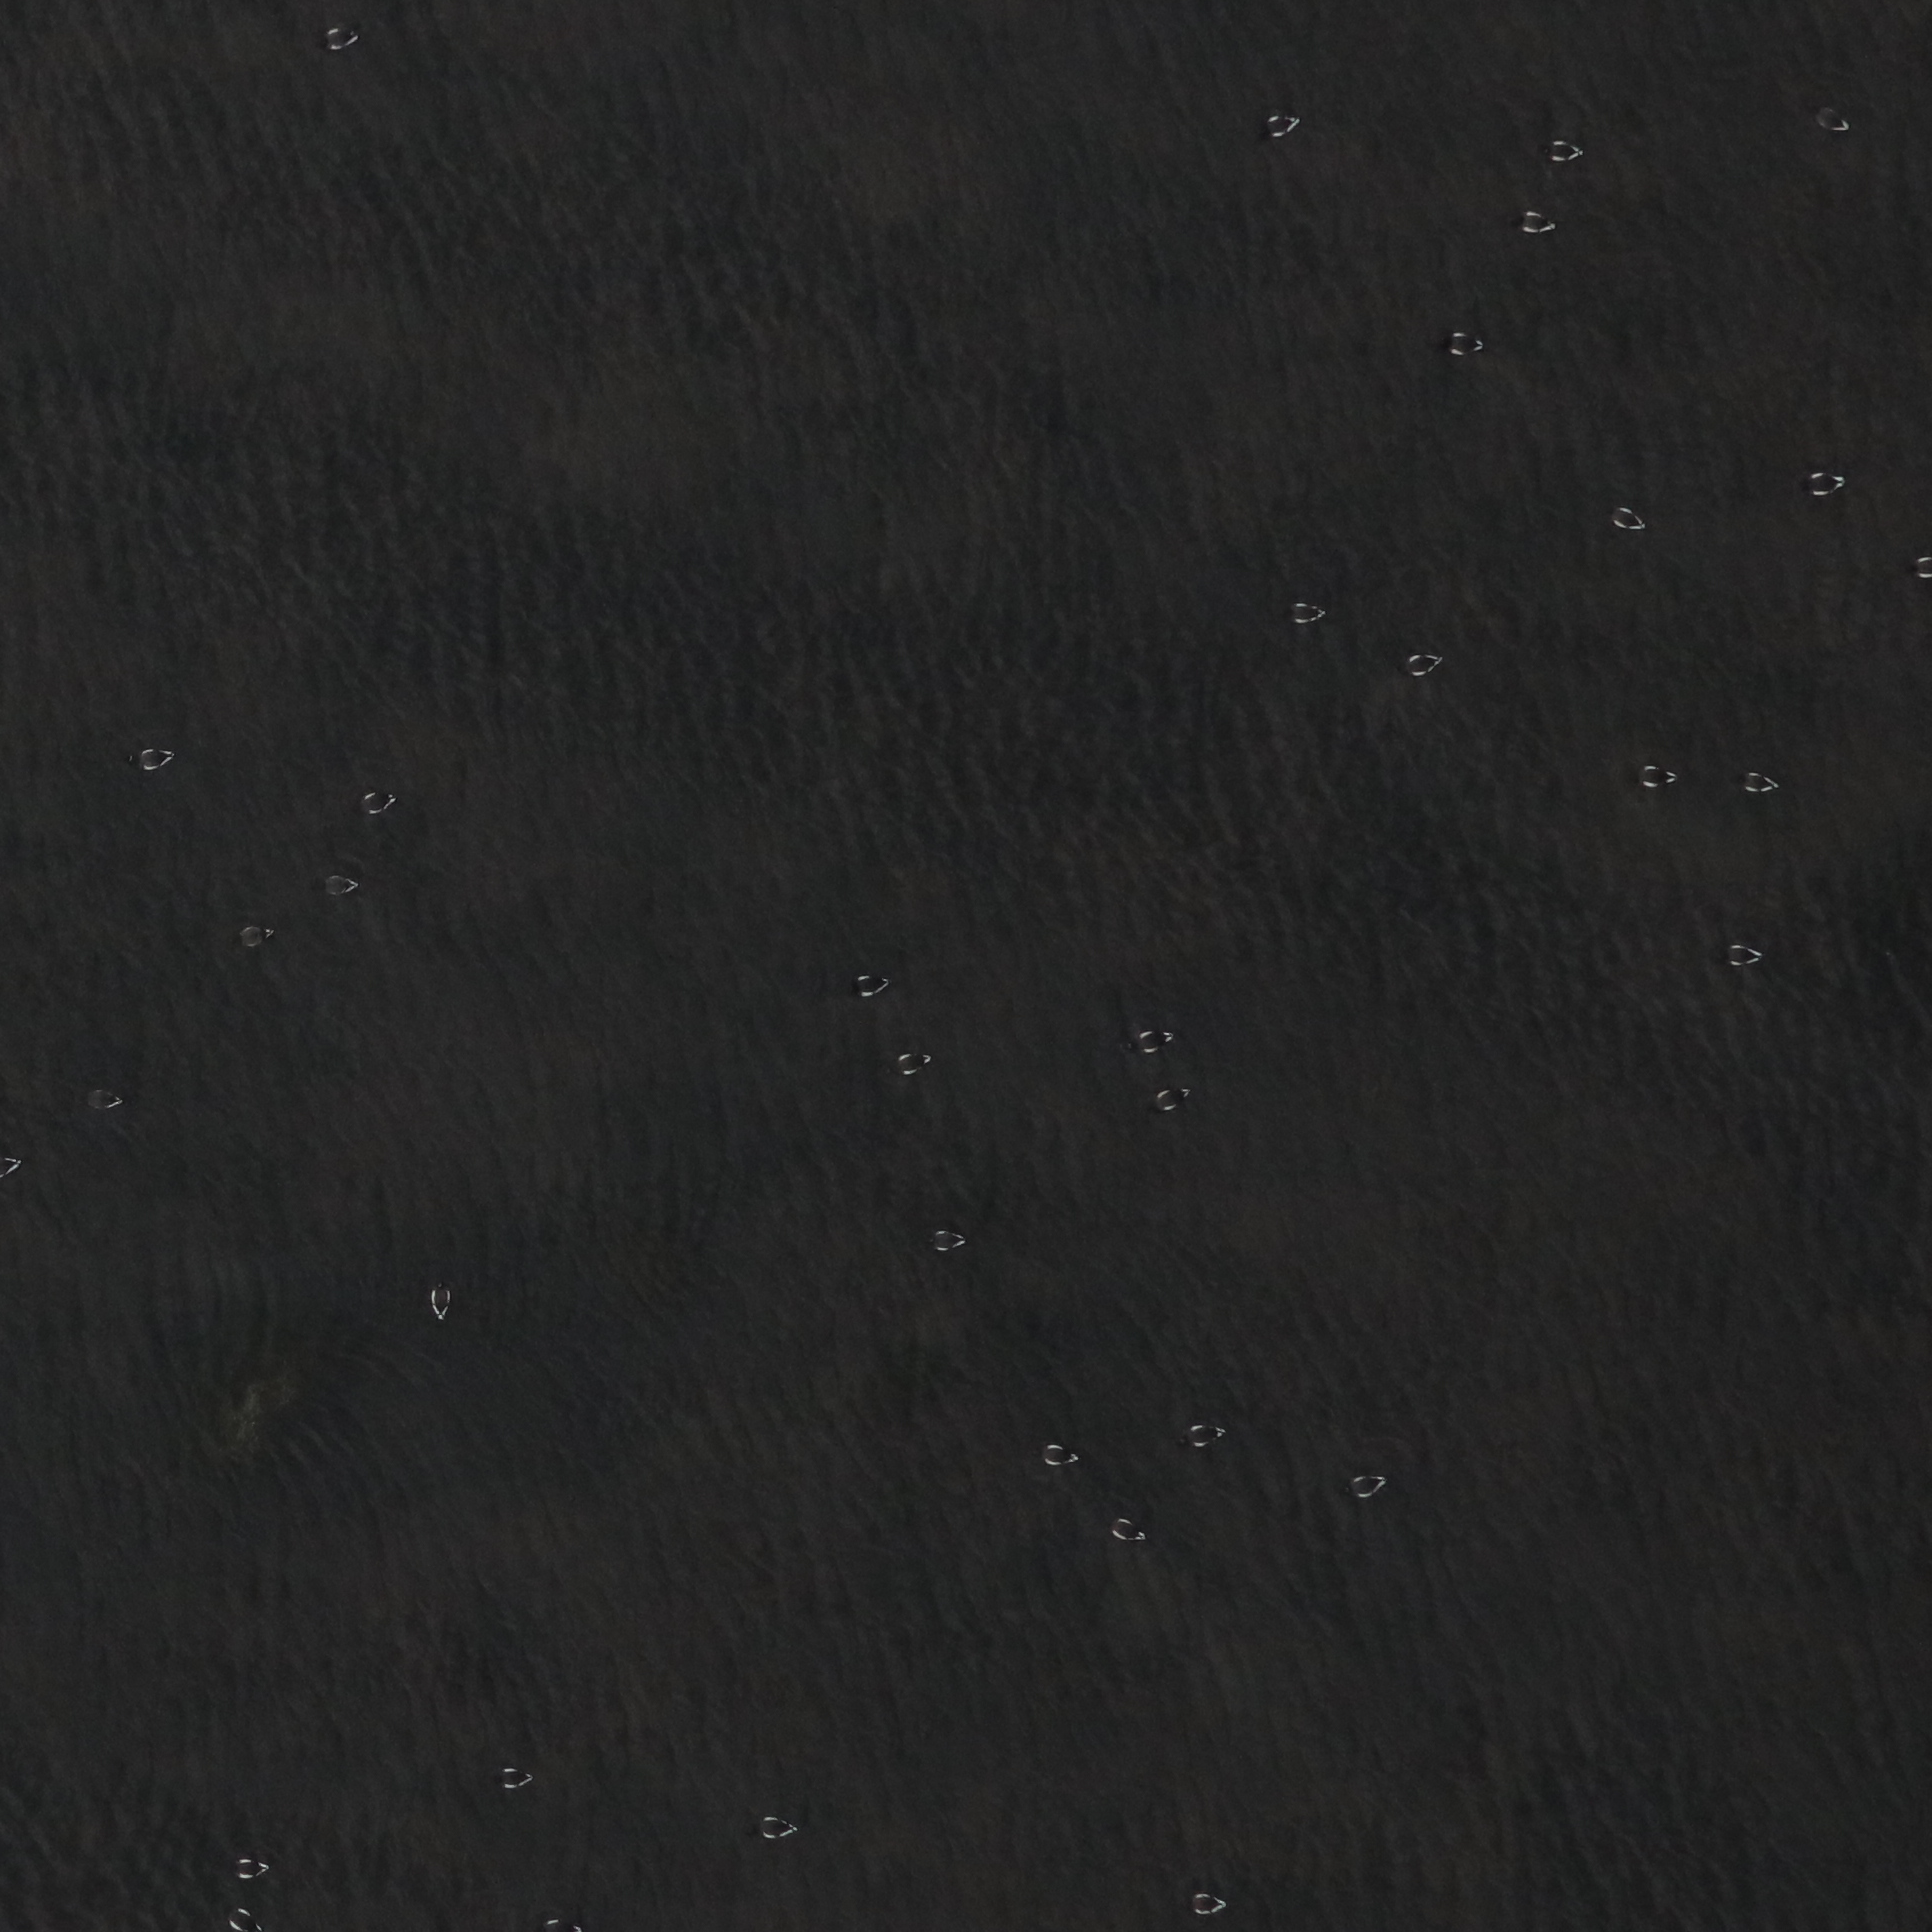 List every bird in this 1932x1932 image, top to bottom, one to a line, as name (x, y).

brant (340, 40)
brant (1831, 117)
brant (1282, 124)
brant (1562, 150)
brant (1534, 221)
brant (1464, 342)
brant (1822, 482)
brant (1624, 518)
brant (1930, 566)
brant (1304, 612)
brant (1420, 663)
brant (151, 759)
brant (1652, 776)
brant (1755, 779)
brant (376, 801)
brant (338, 883)
brant (253, 936)
brant (1739, 953)
brant (869, 985)
brant (1150, 1041)
brant (911, 1063)
brant (103, 1098)
brant (1170, 1098)
brant (947, 1238)
brant (440, 1300)
brant (1204, 1434)
brant (1060, 1455)
brant (1364, 1486)
brant (1125, 1530)
brant (513, 1778)
brant (775, 1827)
brant (249, 1867)
brant (1206, 1902)
brant (244, 1922)
brant (561, 1930)